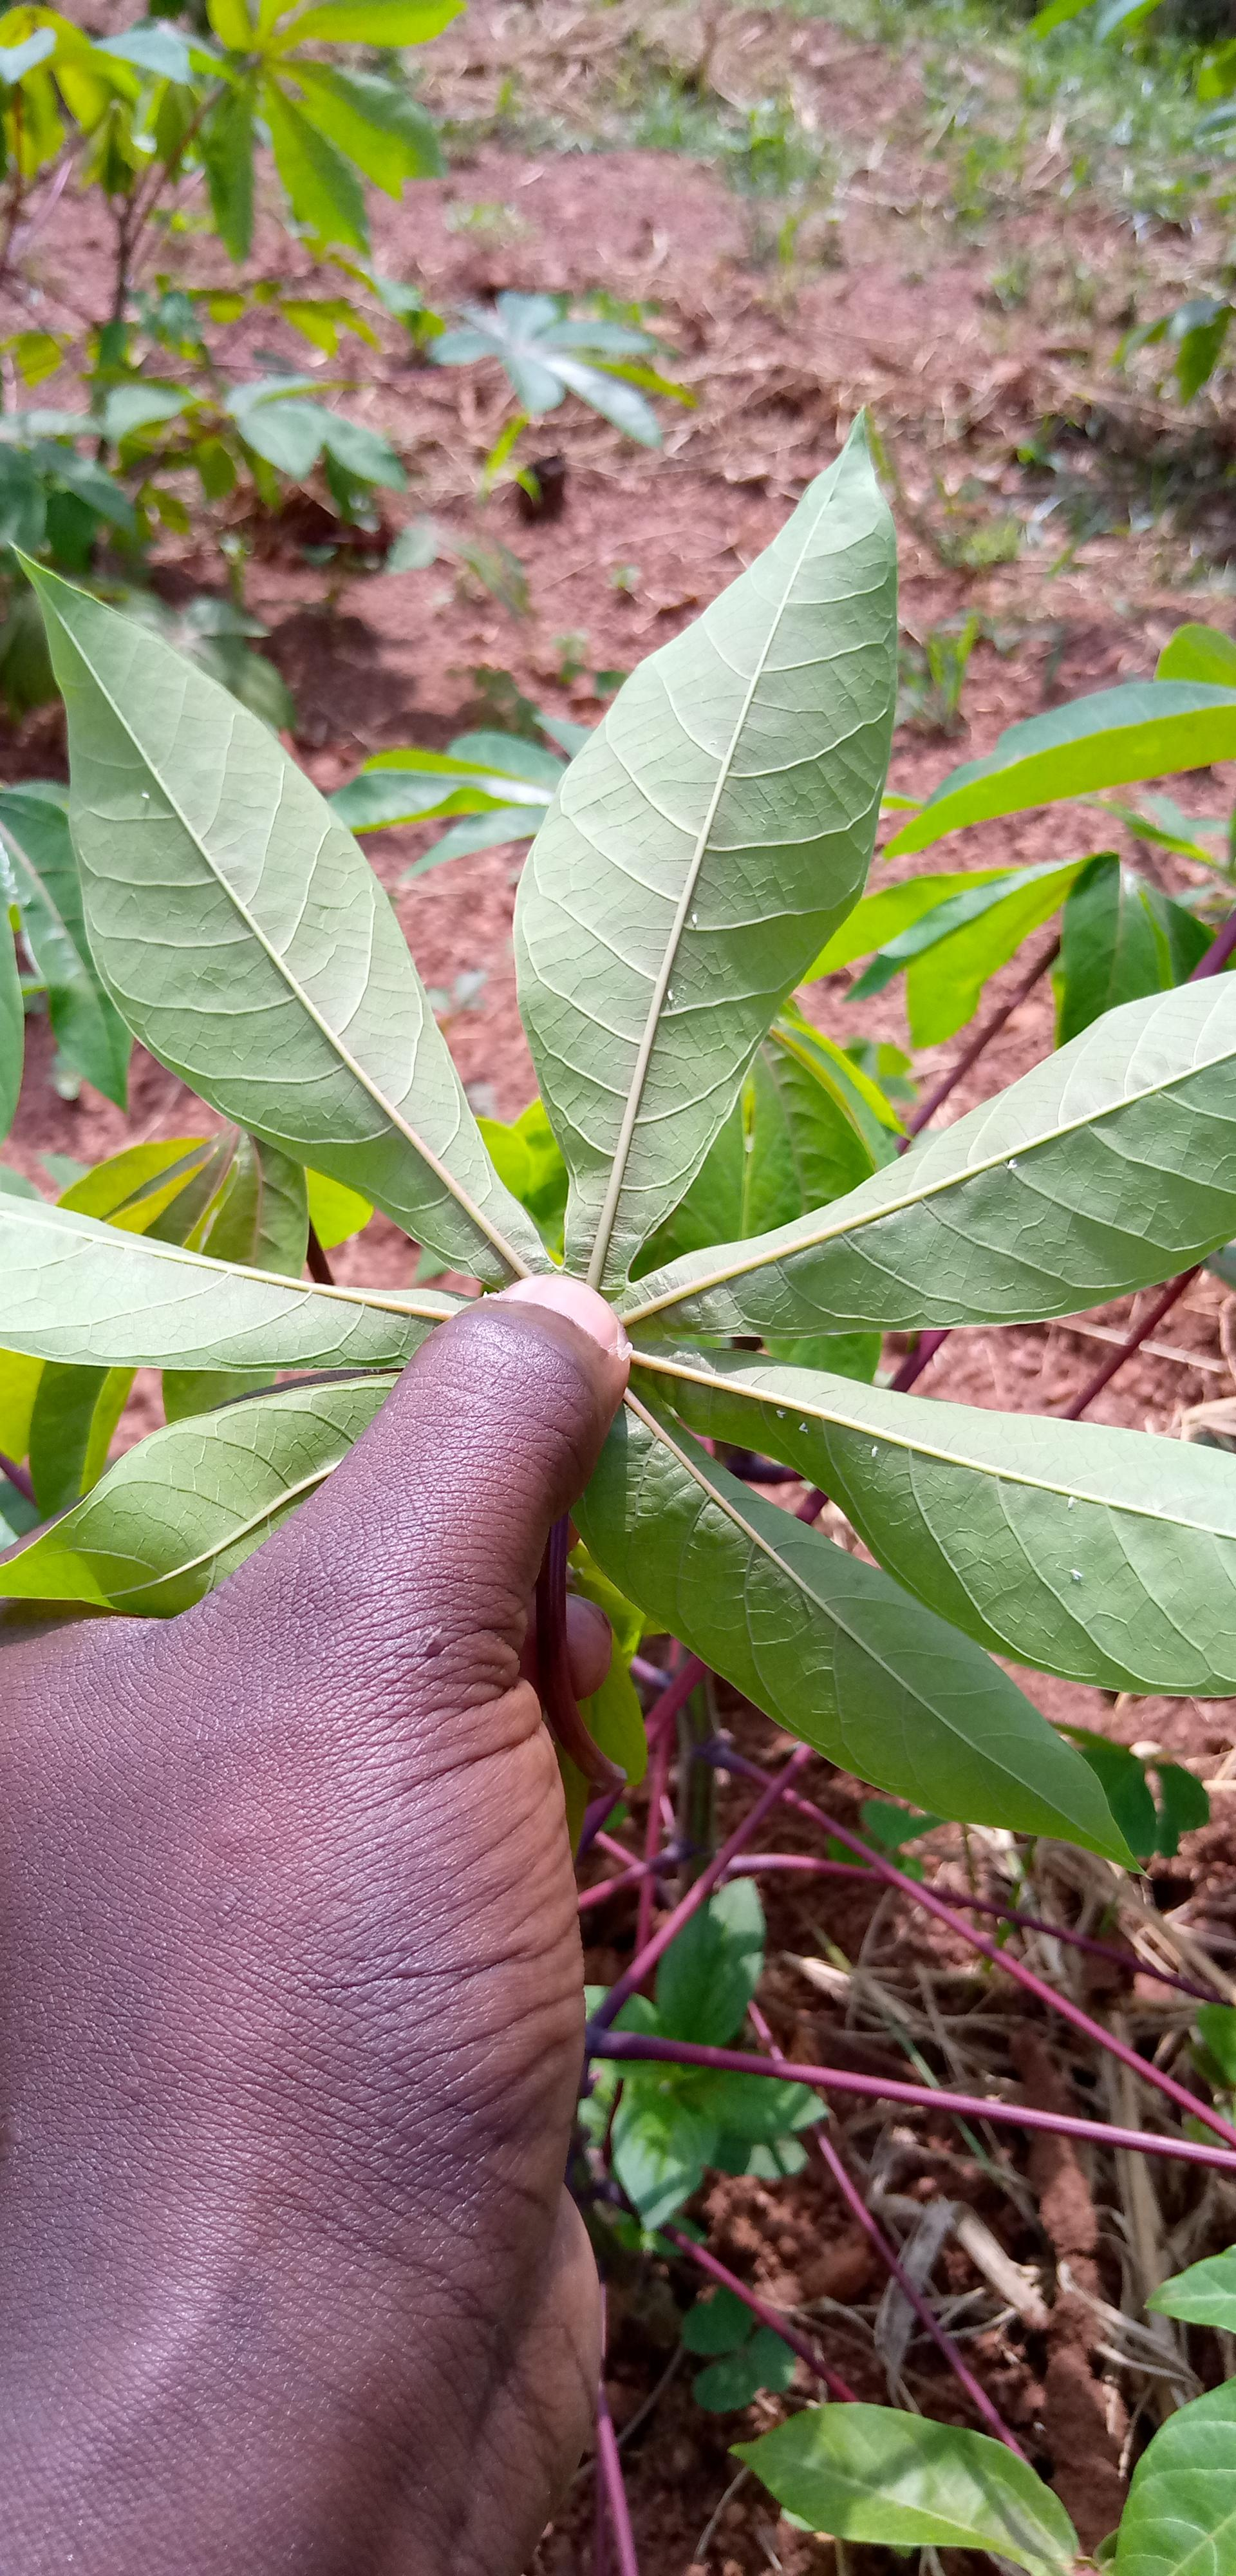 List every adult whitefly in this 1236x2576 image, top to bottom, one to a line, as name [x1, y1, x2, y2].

whitefly [137, 787, 162, 806]
whitefly [685, 906, 704, 927]
whitefly [664, 986, 677, 1006]
whitefly [1000, 1153, 1024, 1173]
whitefly [771, 1404, 792, 1424]
whitefly [795, 1419, 819, 1435]
whitefly [868, 1441, 883, 1463]
whitefly [1064, 1490, 1081, 1511]
whitefly [1064, 1560, 1087, 1586]